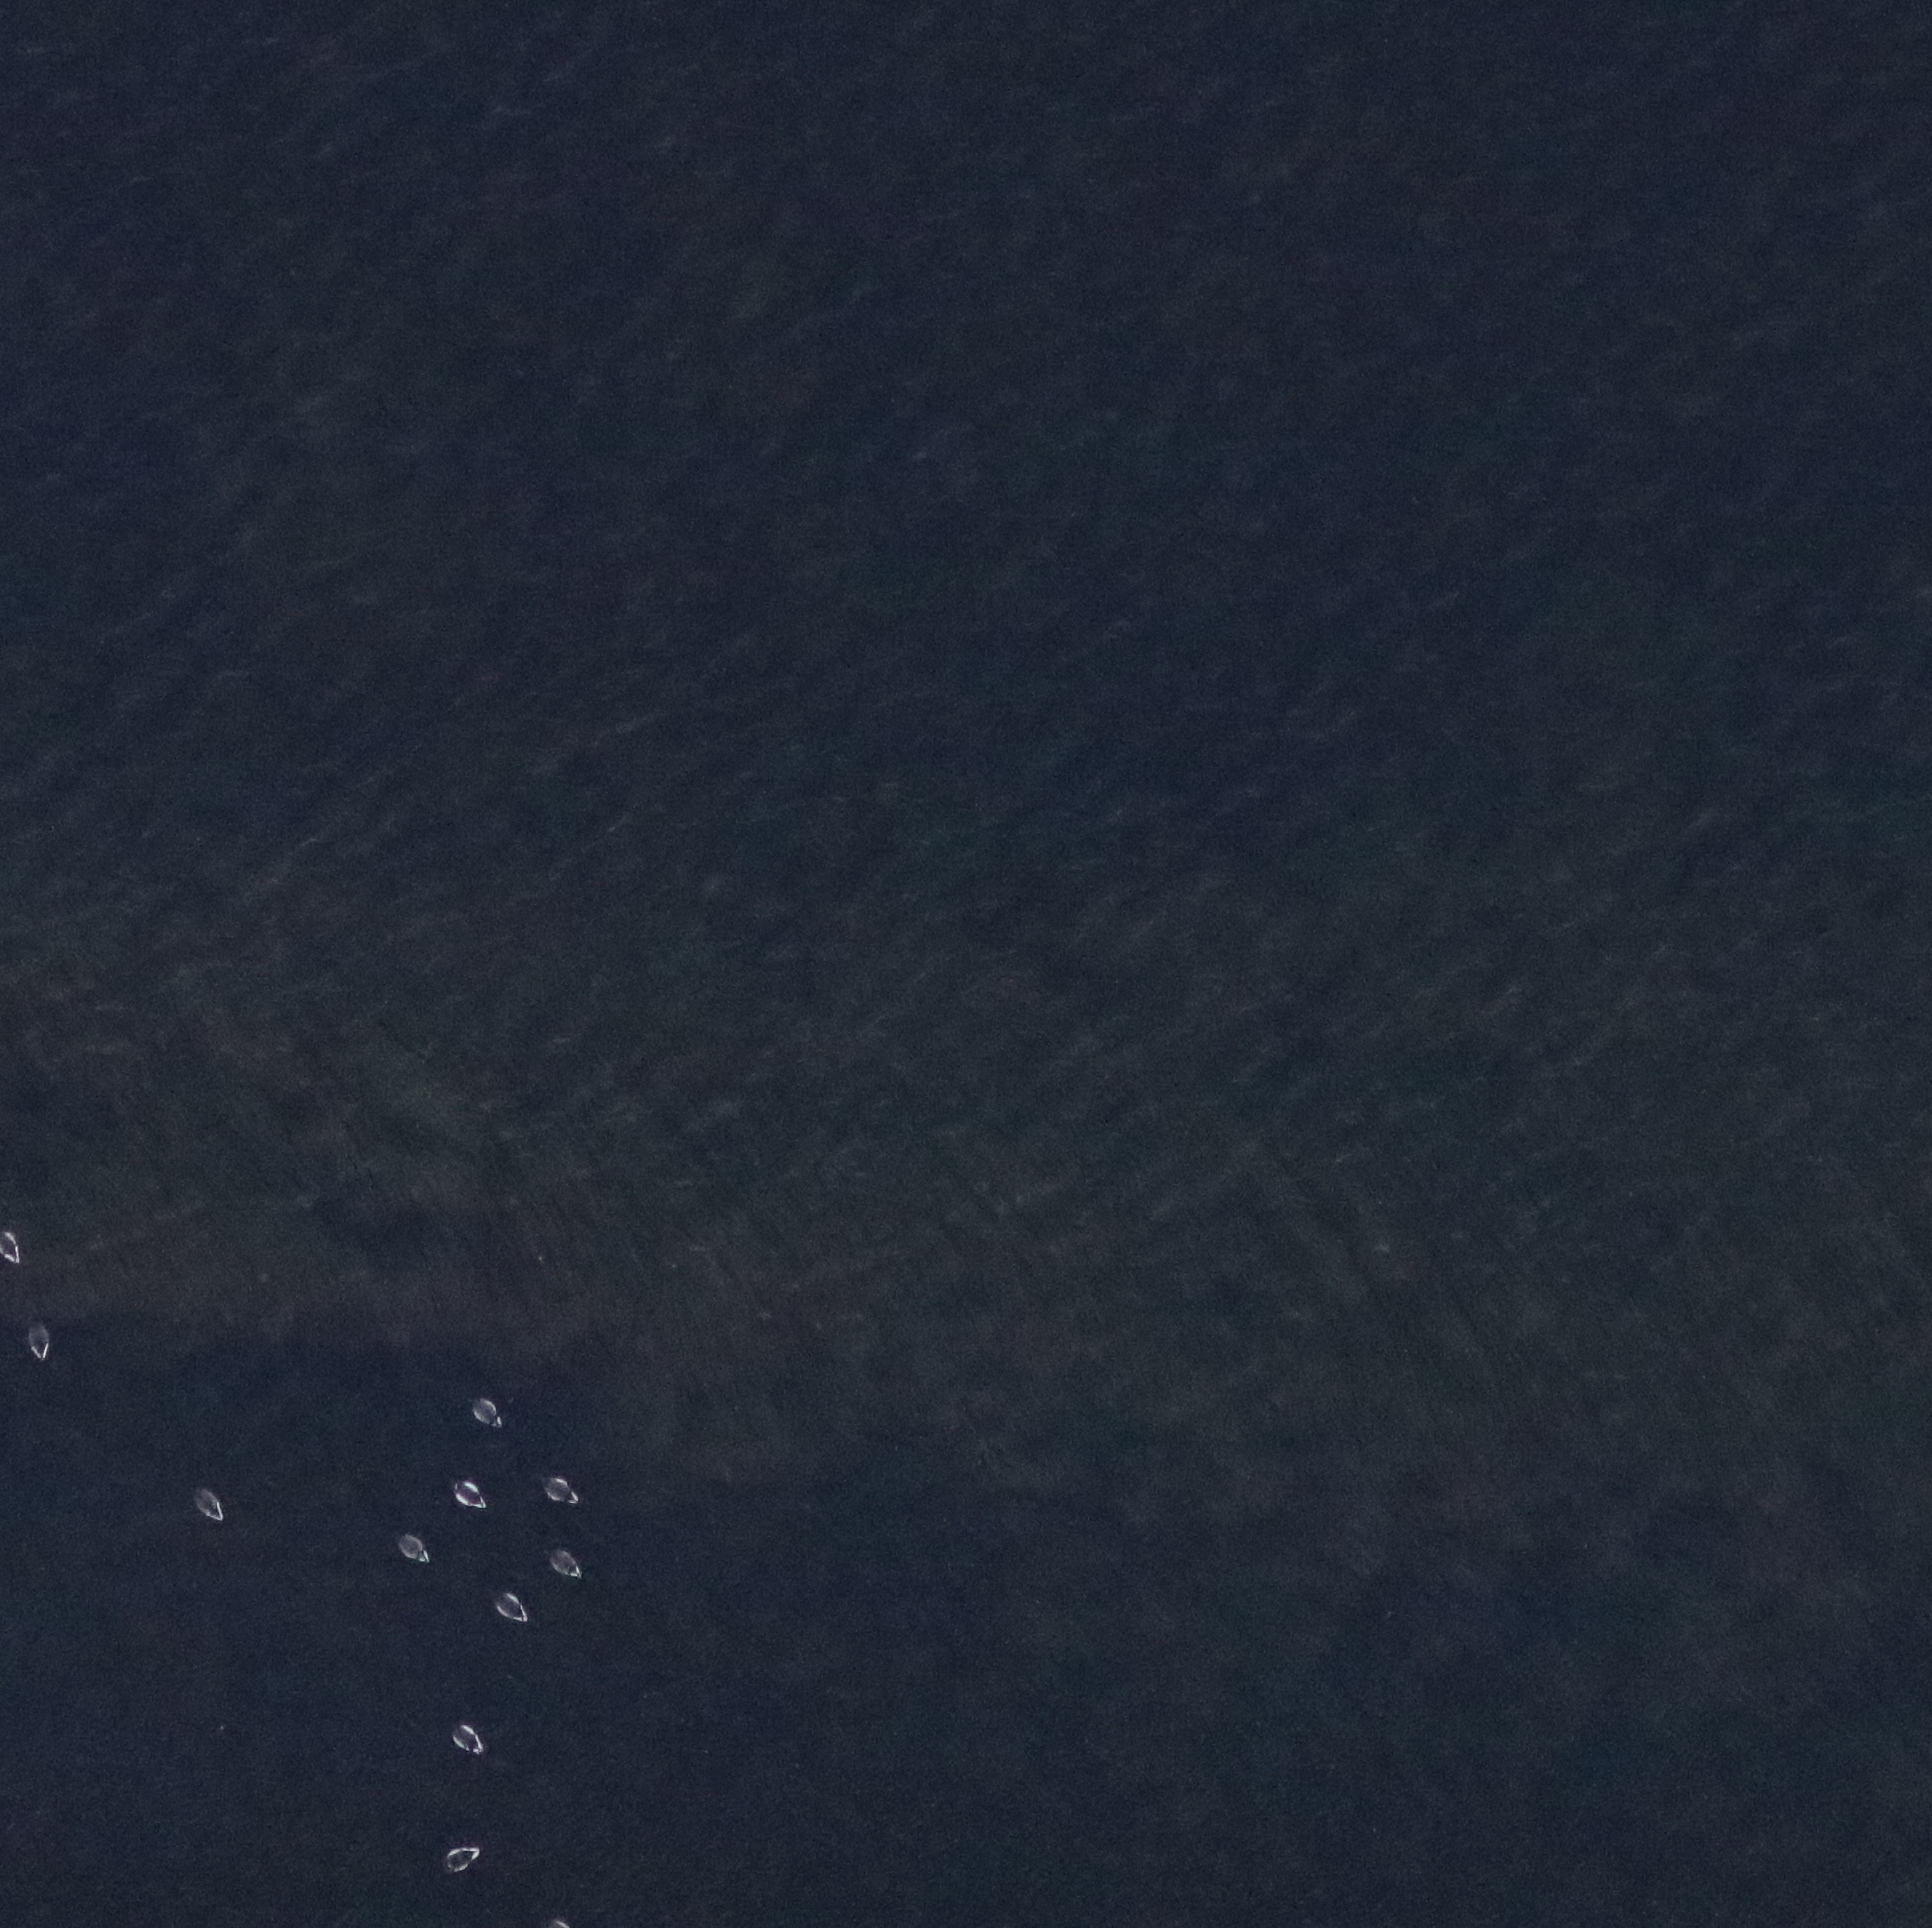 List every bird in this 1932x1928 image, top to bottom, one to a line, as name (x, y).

brant (4, 1243)
brant (38, 1336)
brant (485, 1410)
brant (559, 1490)
brant (467, 1493)
brant (204, 1499)
brant (412, 1546)
brant (562, 1561)
brant (510, 1606)
brant (466, 1737)
brant (458, 1858)